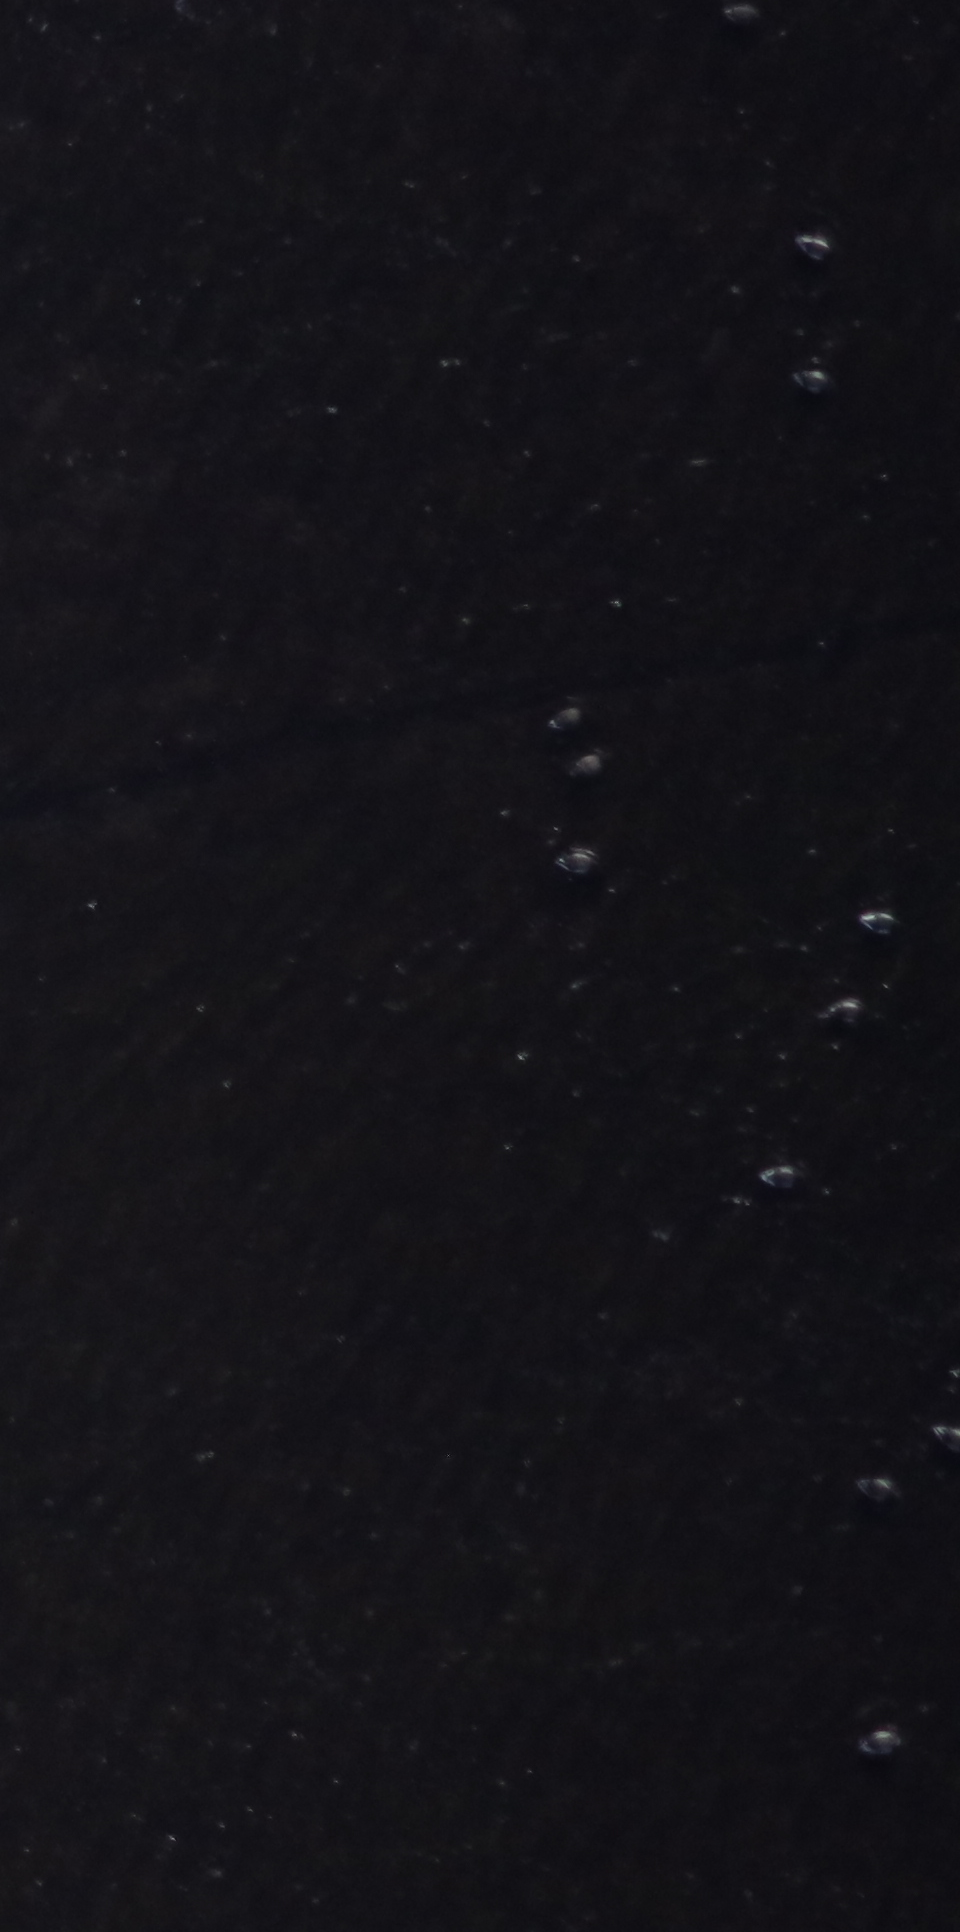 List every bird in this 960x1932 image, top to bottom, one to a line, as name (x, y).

brant (742, 16)
brant (812, 244)
brant (815, 383)
brant (559, 716)
brant (578, 763)
brant (577, 866)
brant (879, 918)
brant (842, 1012)
brant (786, 1178)
brant (874, 1485)
brant (880, 1741)